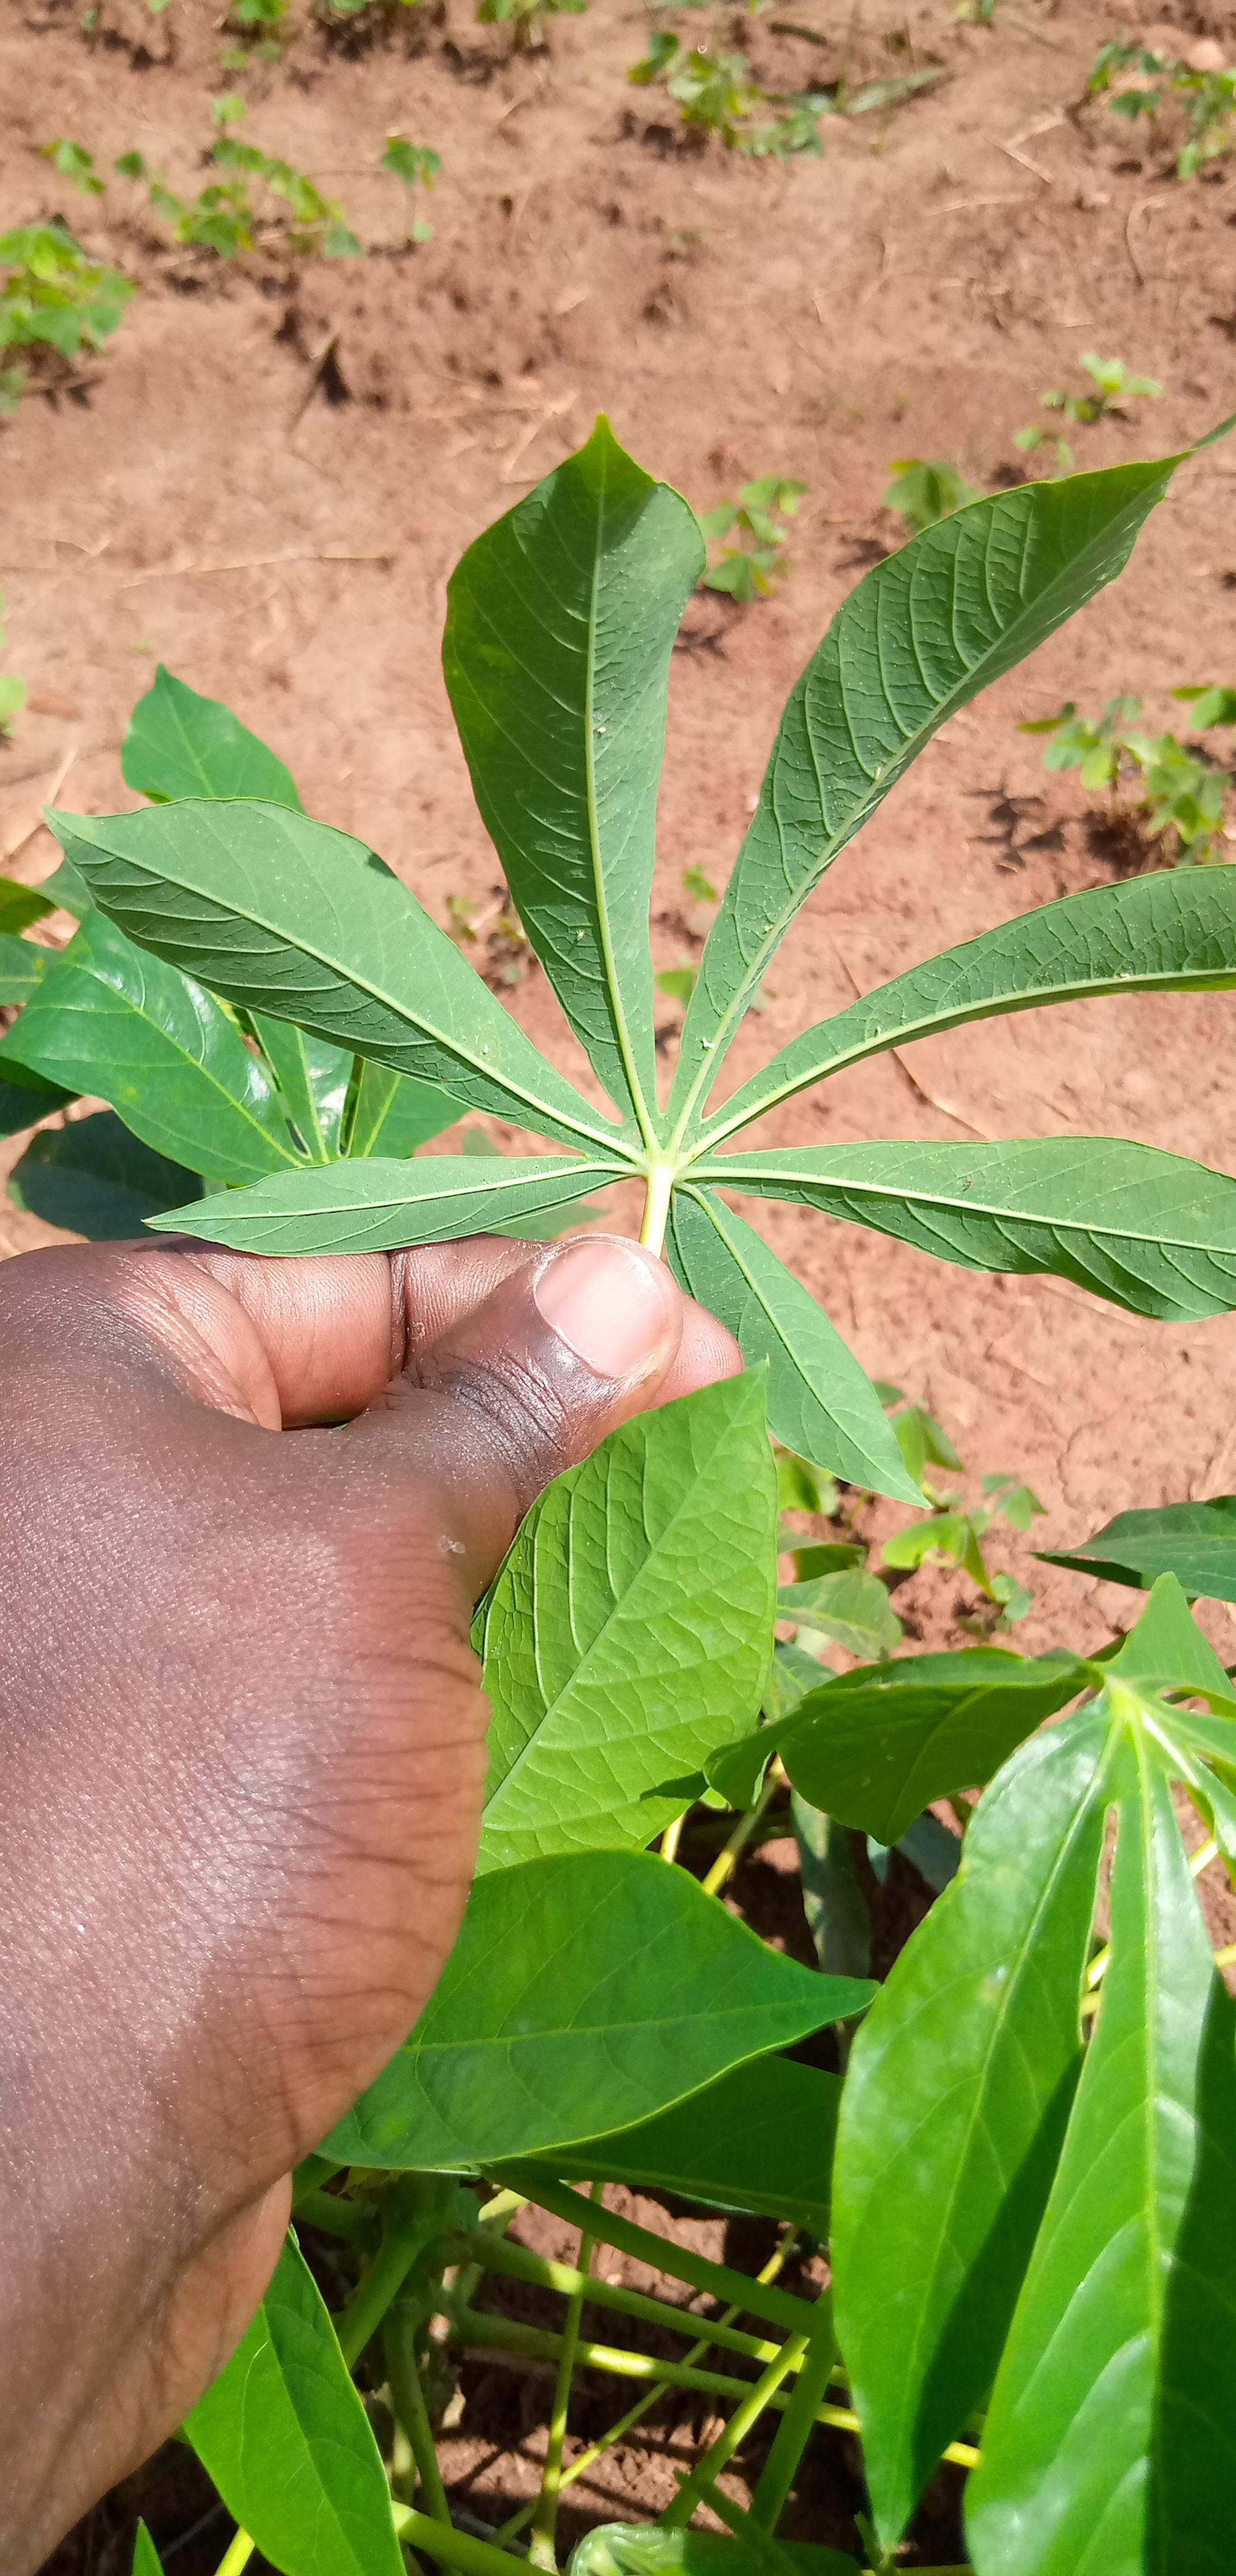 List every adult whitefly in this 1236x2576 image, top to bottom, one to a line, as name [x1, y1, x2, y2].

whitefly [594, 723, 612, 743]
whitefly [867, 762, 894, 778]
whitefly [570, 927, 591, 947]
whitefly [1114, 967, 1141, 982]
whitefly [871, 1021, 886, 1046]
whitefly [697, 1034, 717, 1052]